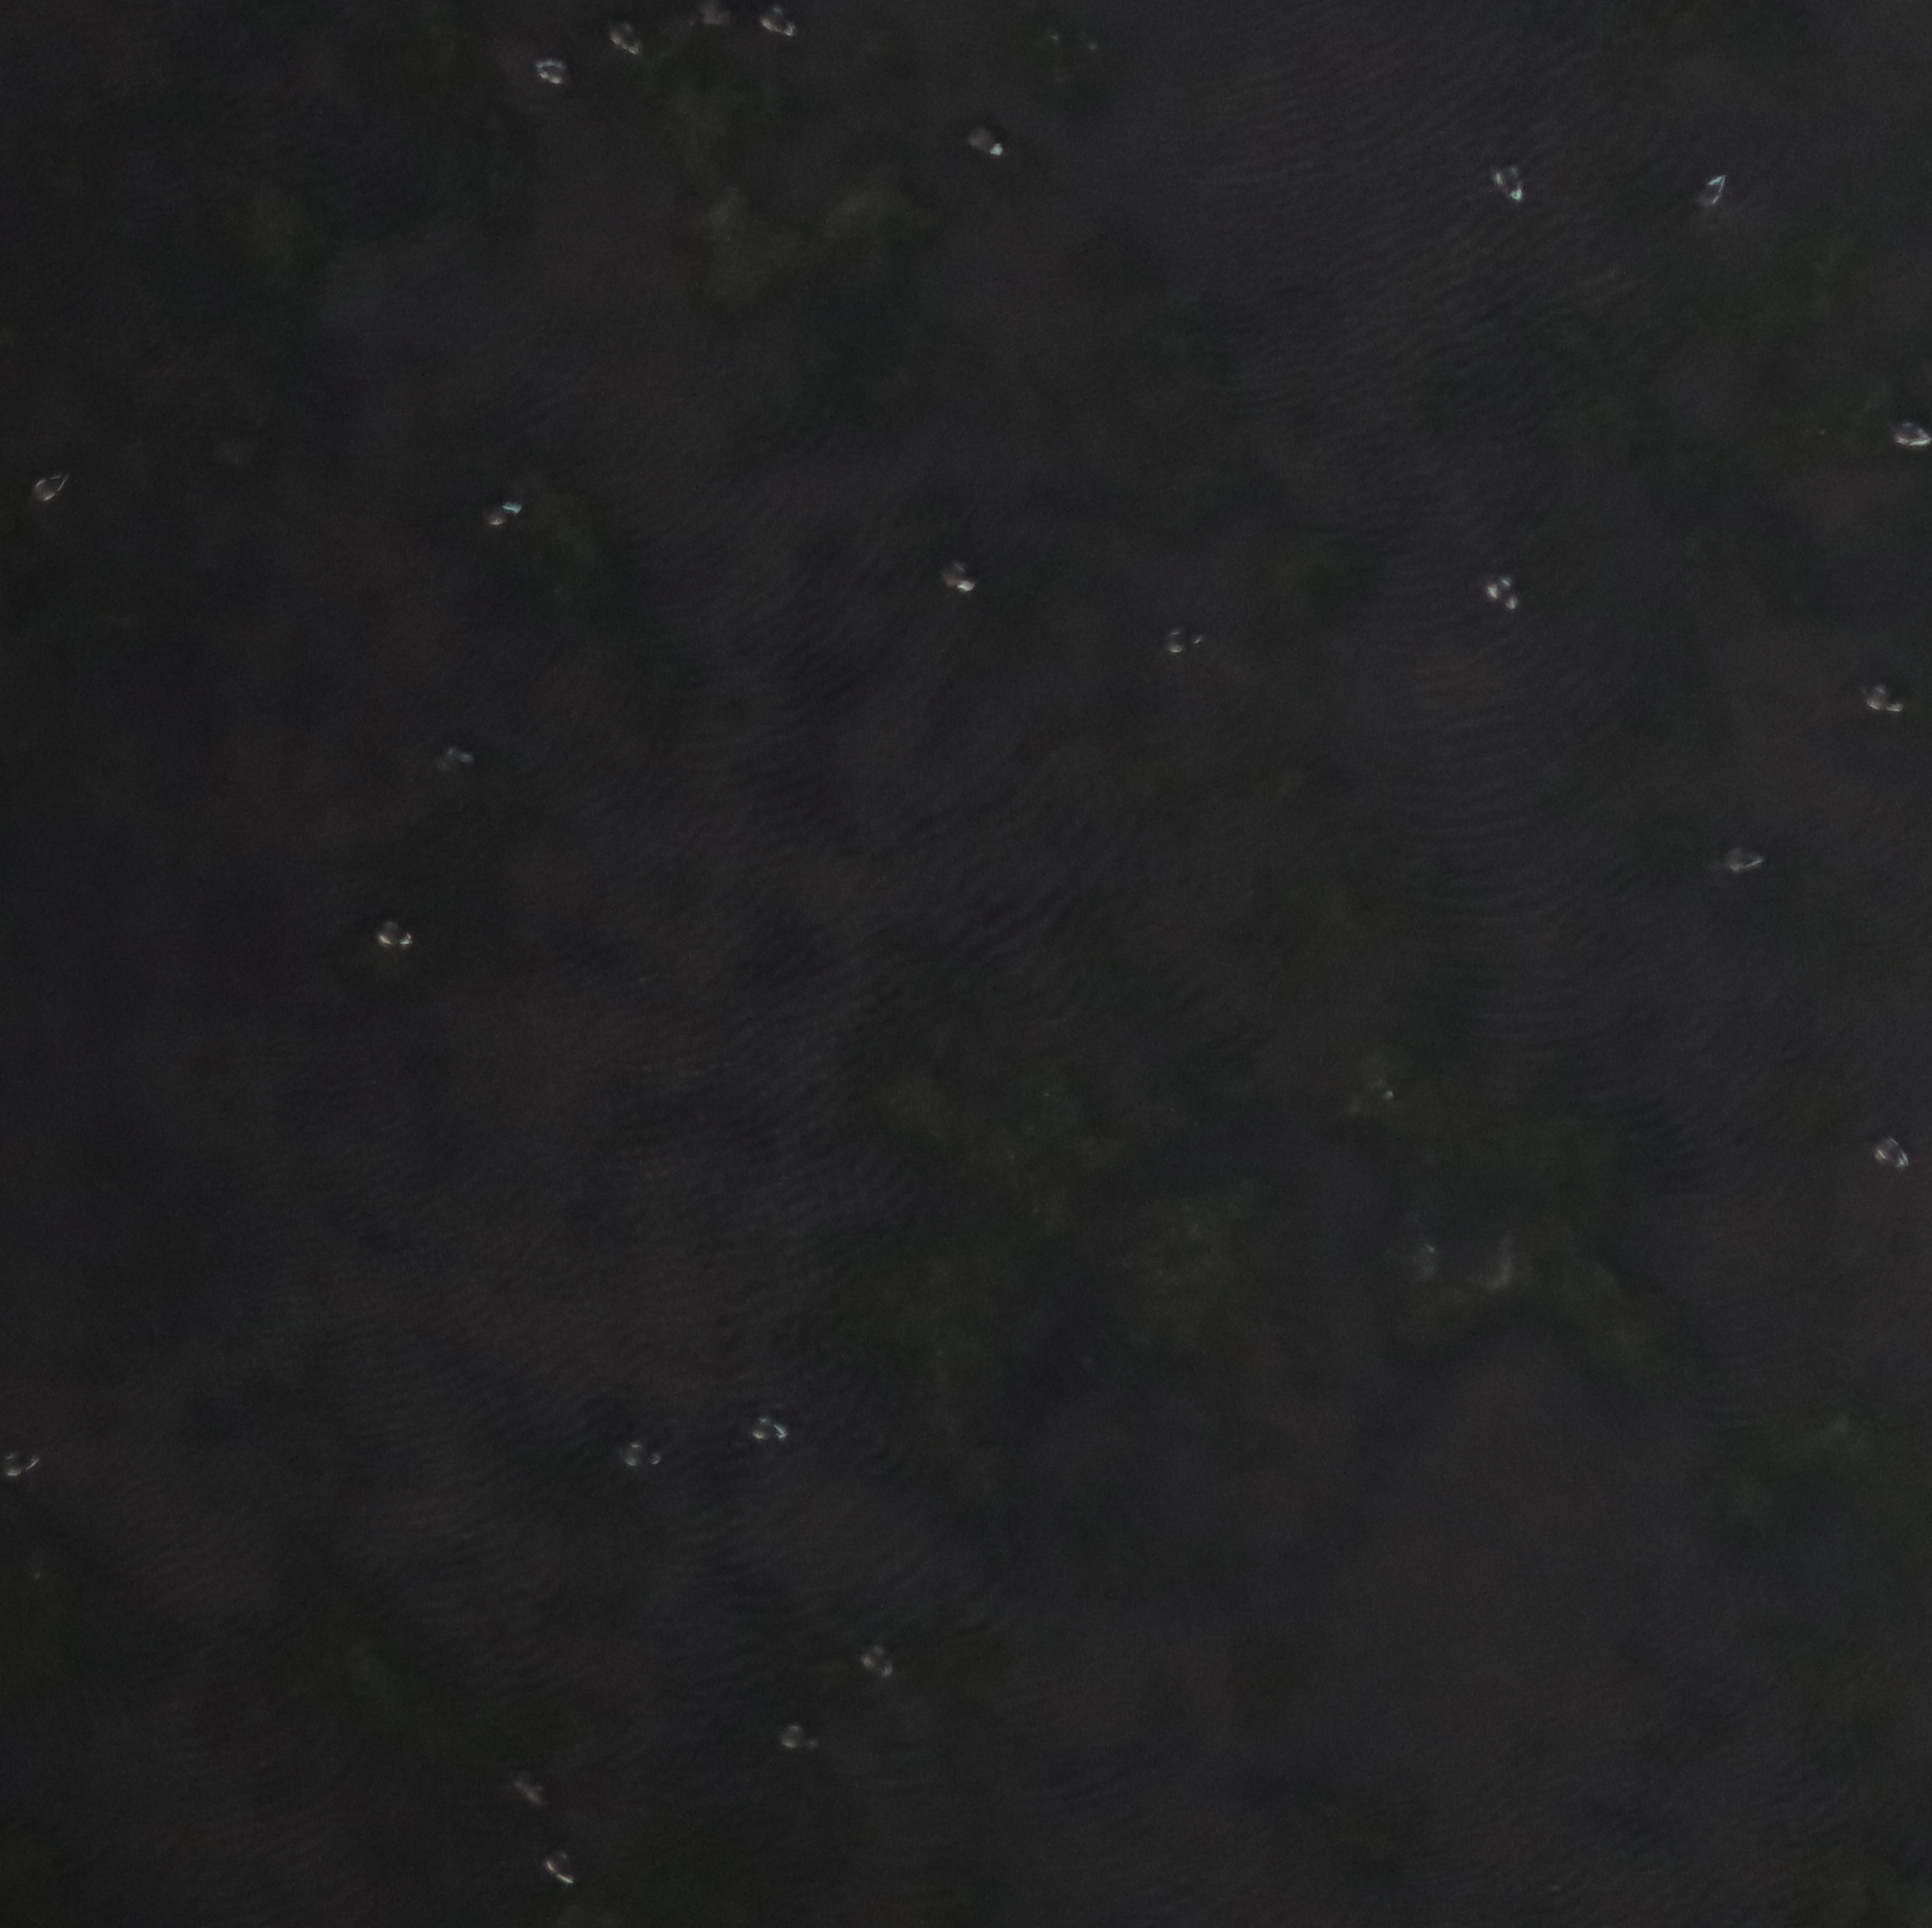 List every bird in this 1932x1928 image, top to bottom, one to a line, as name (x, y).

brant (777, 21)
brant (624, 36)
brant (553, 72)
brant (983, 141)
brant (1509, 179)
brant (1718, 198)
brant (1908, 430)
brant (48, 487)
brant (500, 510)
brant (957, 573)
brant (1501, 591)
brant (1181, 634)
brant (1881, 697)
brant (454, 761)
brant (1740, 861)
brant (394, 935)
brant (1887, 1151)
brant (767, 1430)
brant (636, 1459)
brant (16, 1467)
brant (874, 1664)
brant (796, 1738)
brant (530, 1784)
brant (559, 1866)